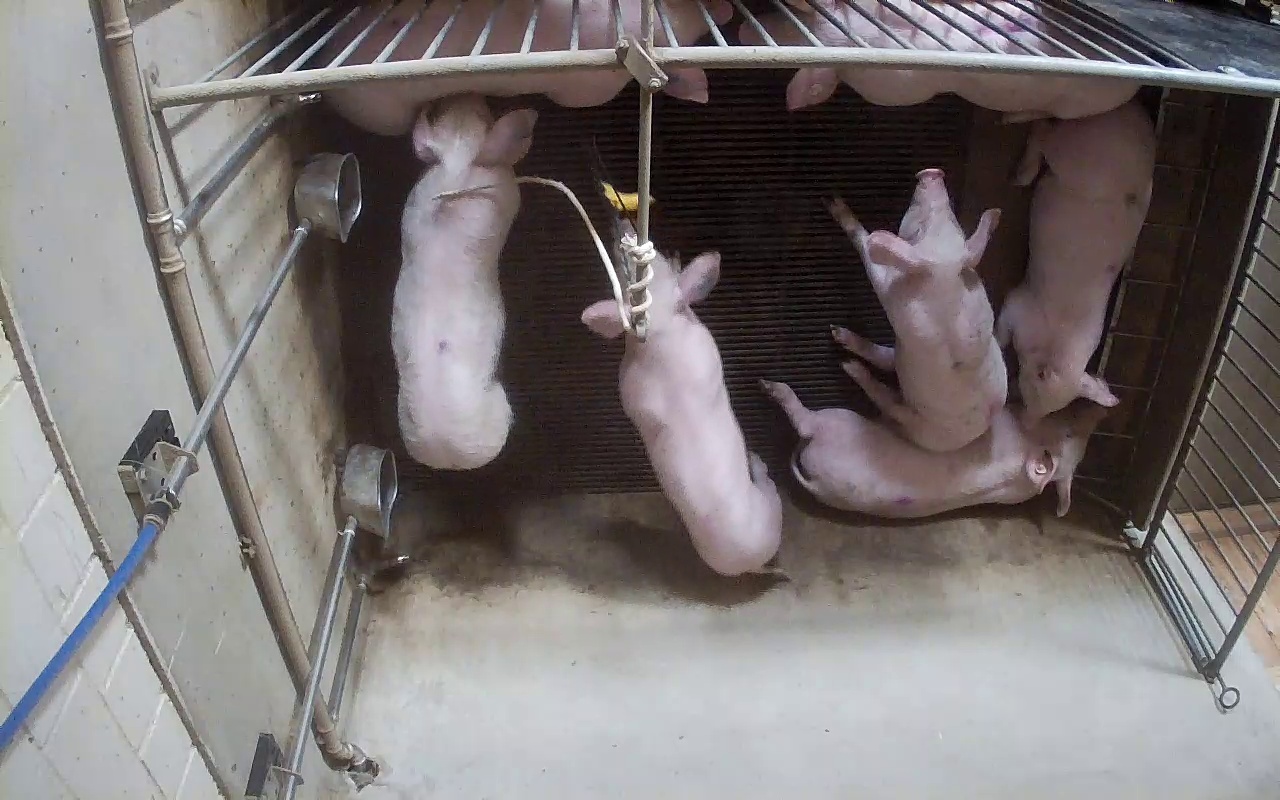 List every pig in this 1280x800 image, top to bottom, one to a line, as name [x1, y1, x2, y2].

pig [318, 0, 735, 136]
pig [739, 0, 1150, 123]
pig [390, 93, 536, 473]
pig [998, 99, 1158, 431]
pig [824, 167, 1011, 451]
pig [580, 221, 794, 583]
pig [760, 381, 1110, 520]